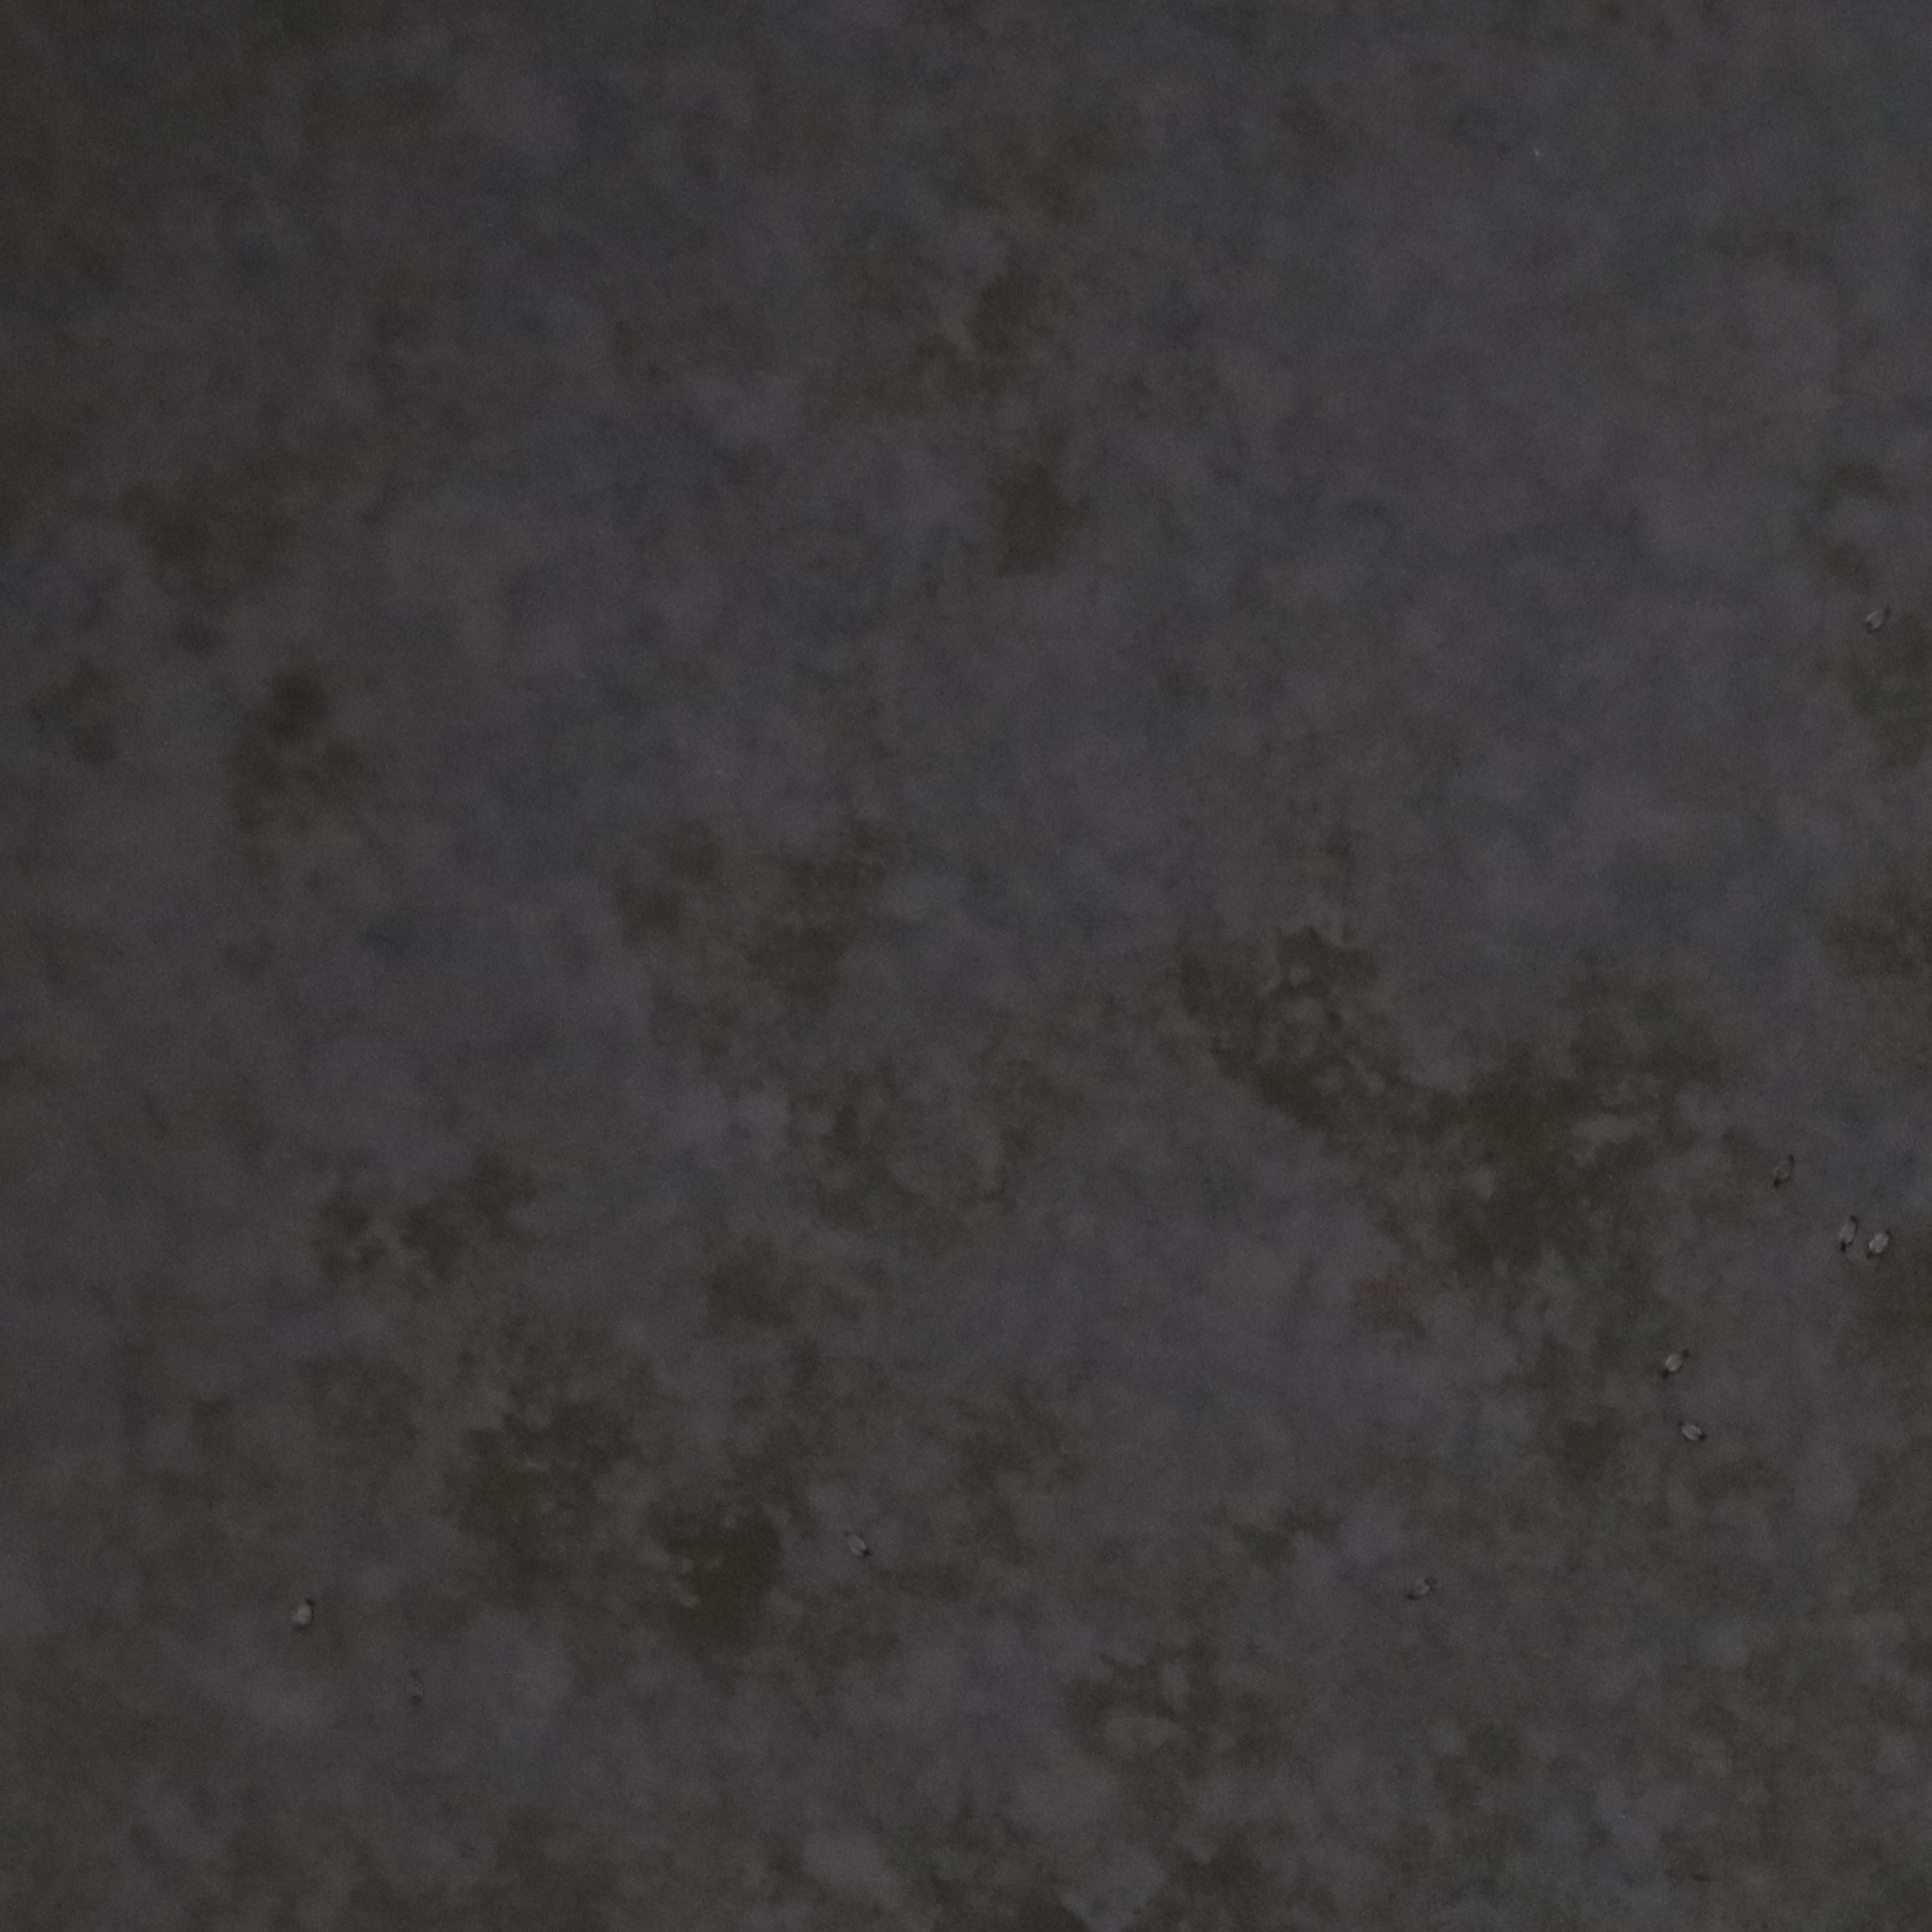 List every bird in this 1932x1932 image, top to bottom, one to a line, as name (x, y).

Canada goose (1876, 620)
Canada goose (1786, 1172)
Canada goose (1851, 1234)
Canada goose (1876, 1244)
Canada goose (1674, 1361)
Canada goose (1692, 1431)
Canada goose (856, 1544)
Canada goose (1419, 1587)
Canada goose (303, 1616)
Canada goose (414, 1684)